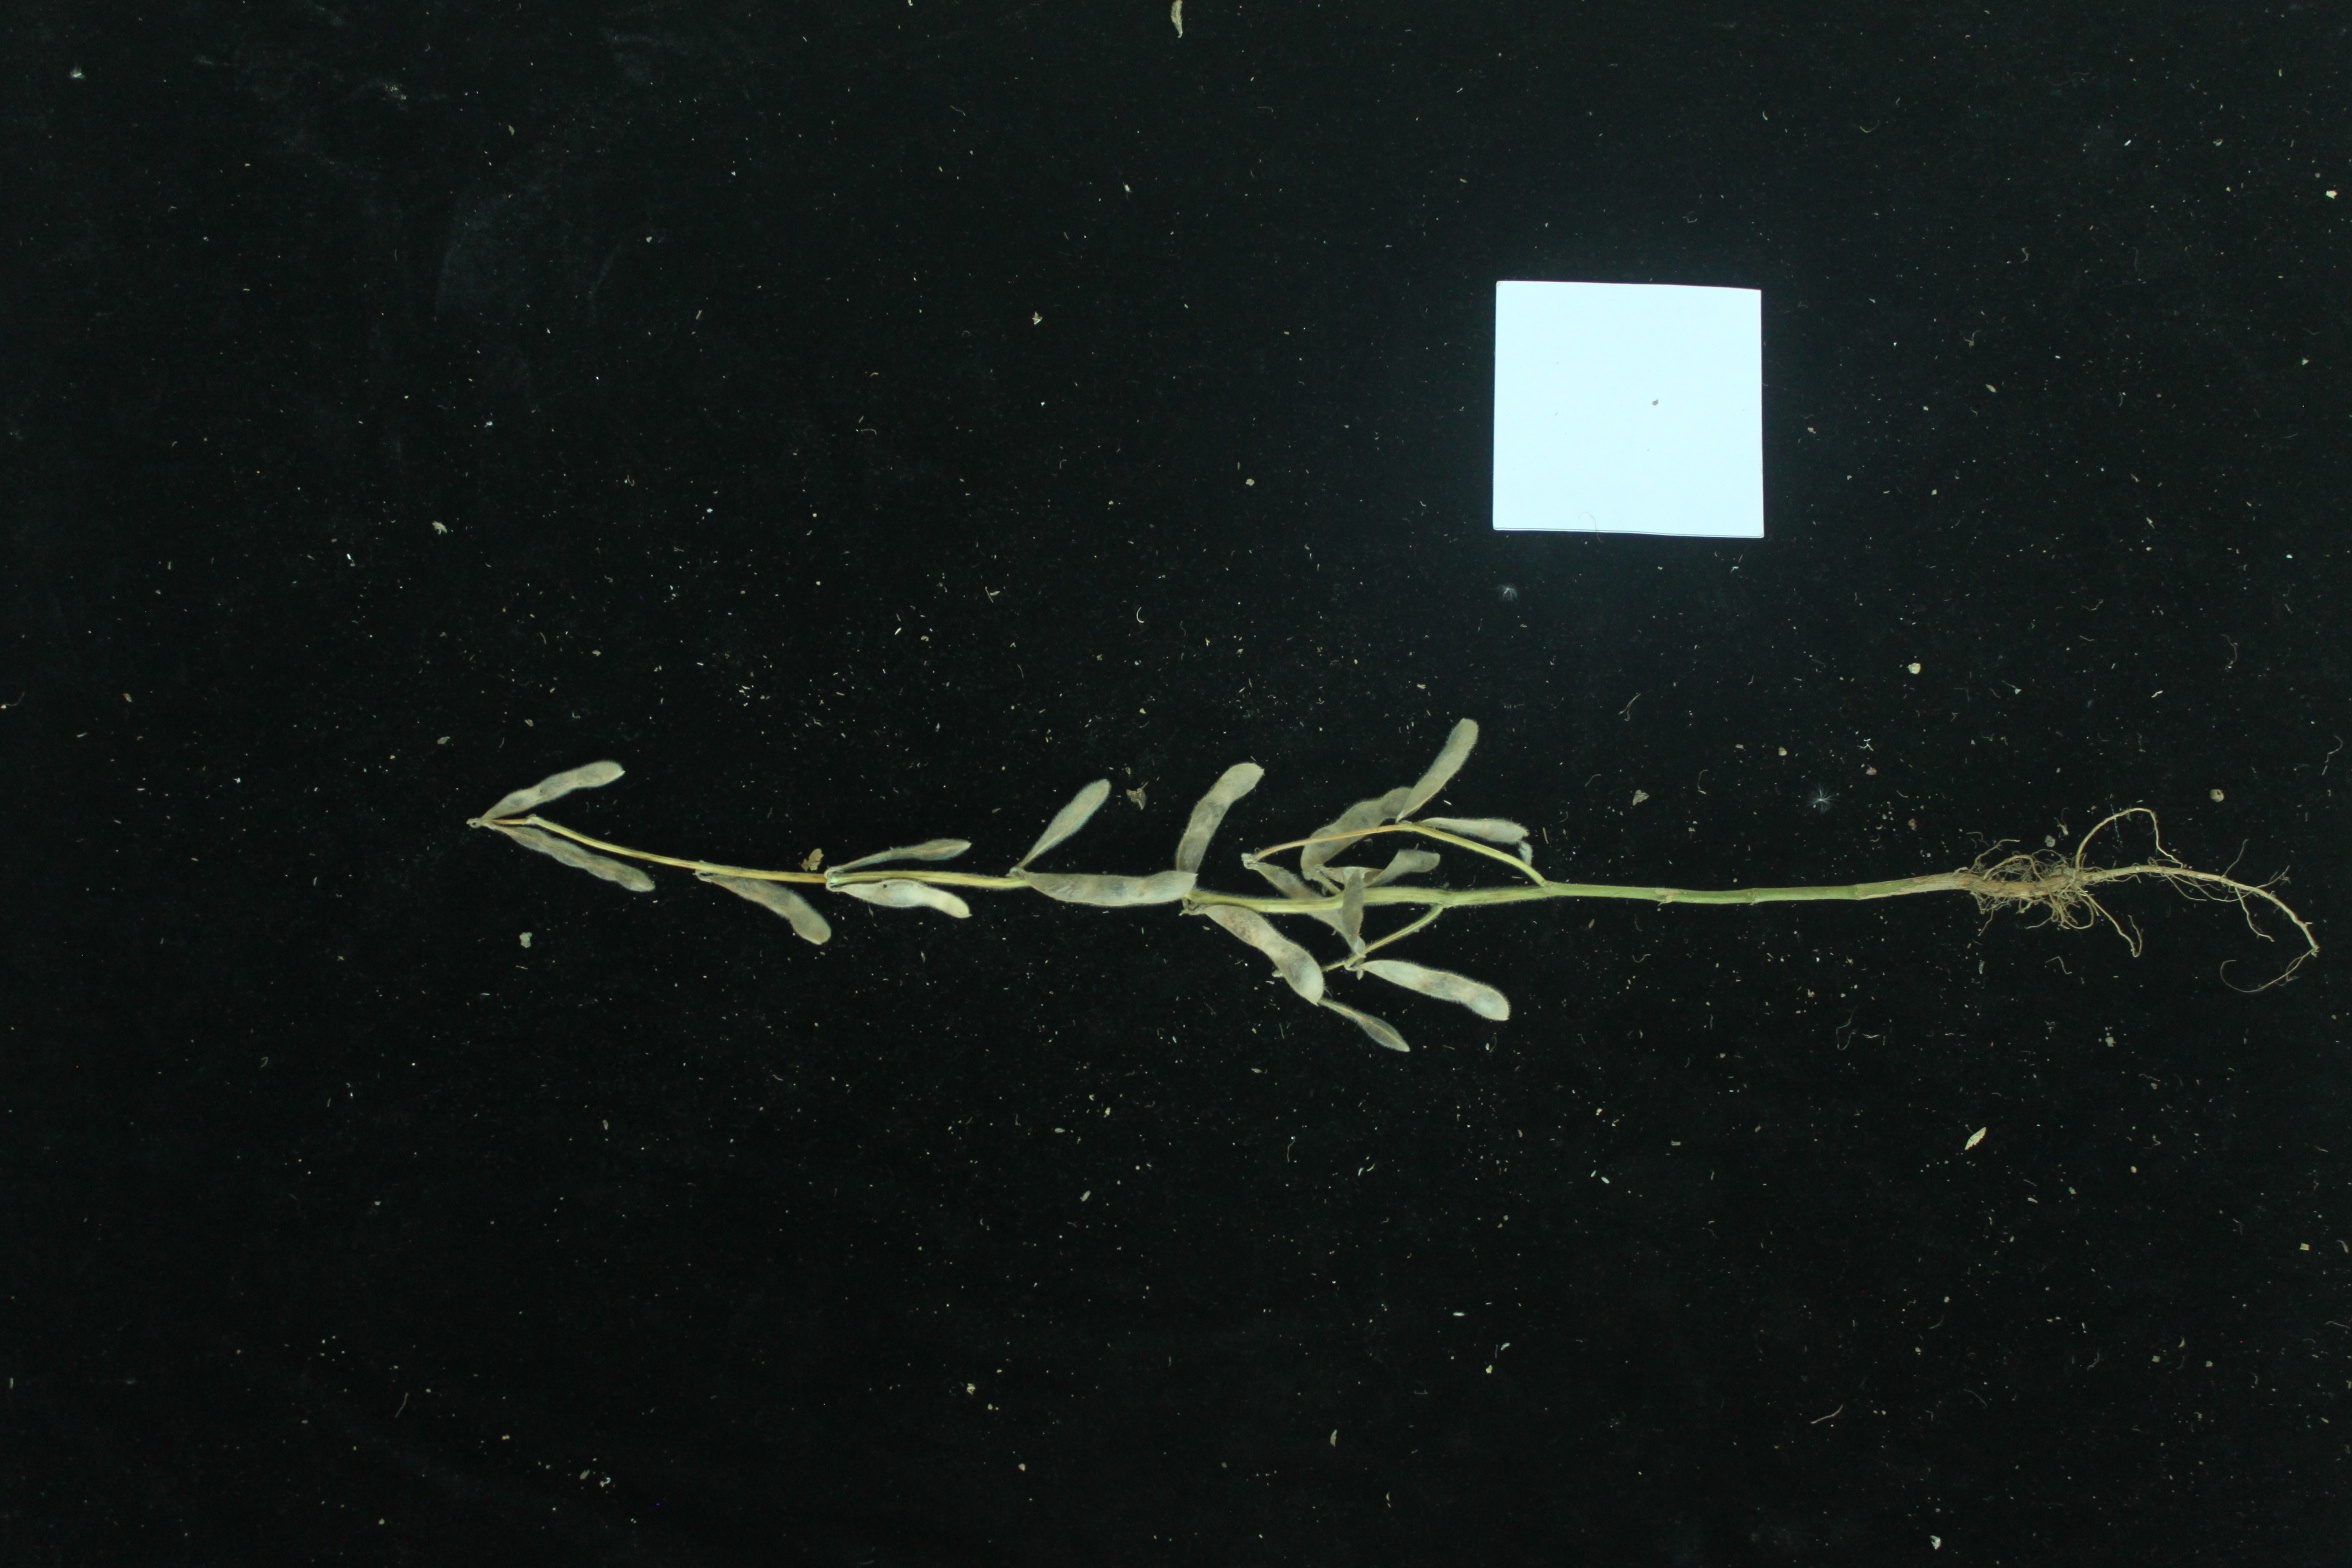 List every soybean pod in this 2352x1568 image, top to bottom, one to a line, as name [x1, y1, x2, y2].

soybean pod [1397, 718, 1478, 822]
soybean pod [479, 762, 626, 823]
soybean pod [1174, 764, 1263, 901]
soybean pod [1018, 780, 1111, 869]
soybean pod [1299, 788, 1422, 880]
soybean pod [1417, 818, 1529, 844]
soybean pod [487, 827, 657, 893]
soybean pod [829, 839, 968, 874]
soybean pod [1314, 851, 1442, 890]
soybean pod [1243, 857, 1366, 965]
soybean pod [1341, 870, 1363, 963]
soybean pod [1014, 872, 1198, 907]
soybean pod [700, 874, 831, 945]
soybean pod [827, 881, 970, 919]
soybean pod [1186, 902, 1324, 1006]
soybean pod [1351, 961, 1510, 1022]
soybean pod [1306, 995, 1410, 1053]